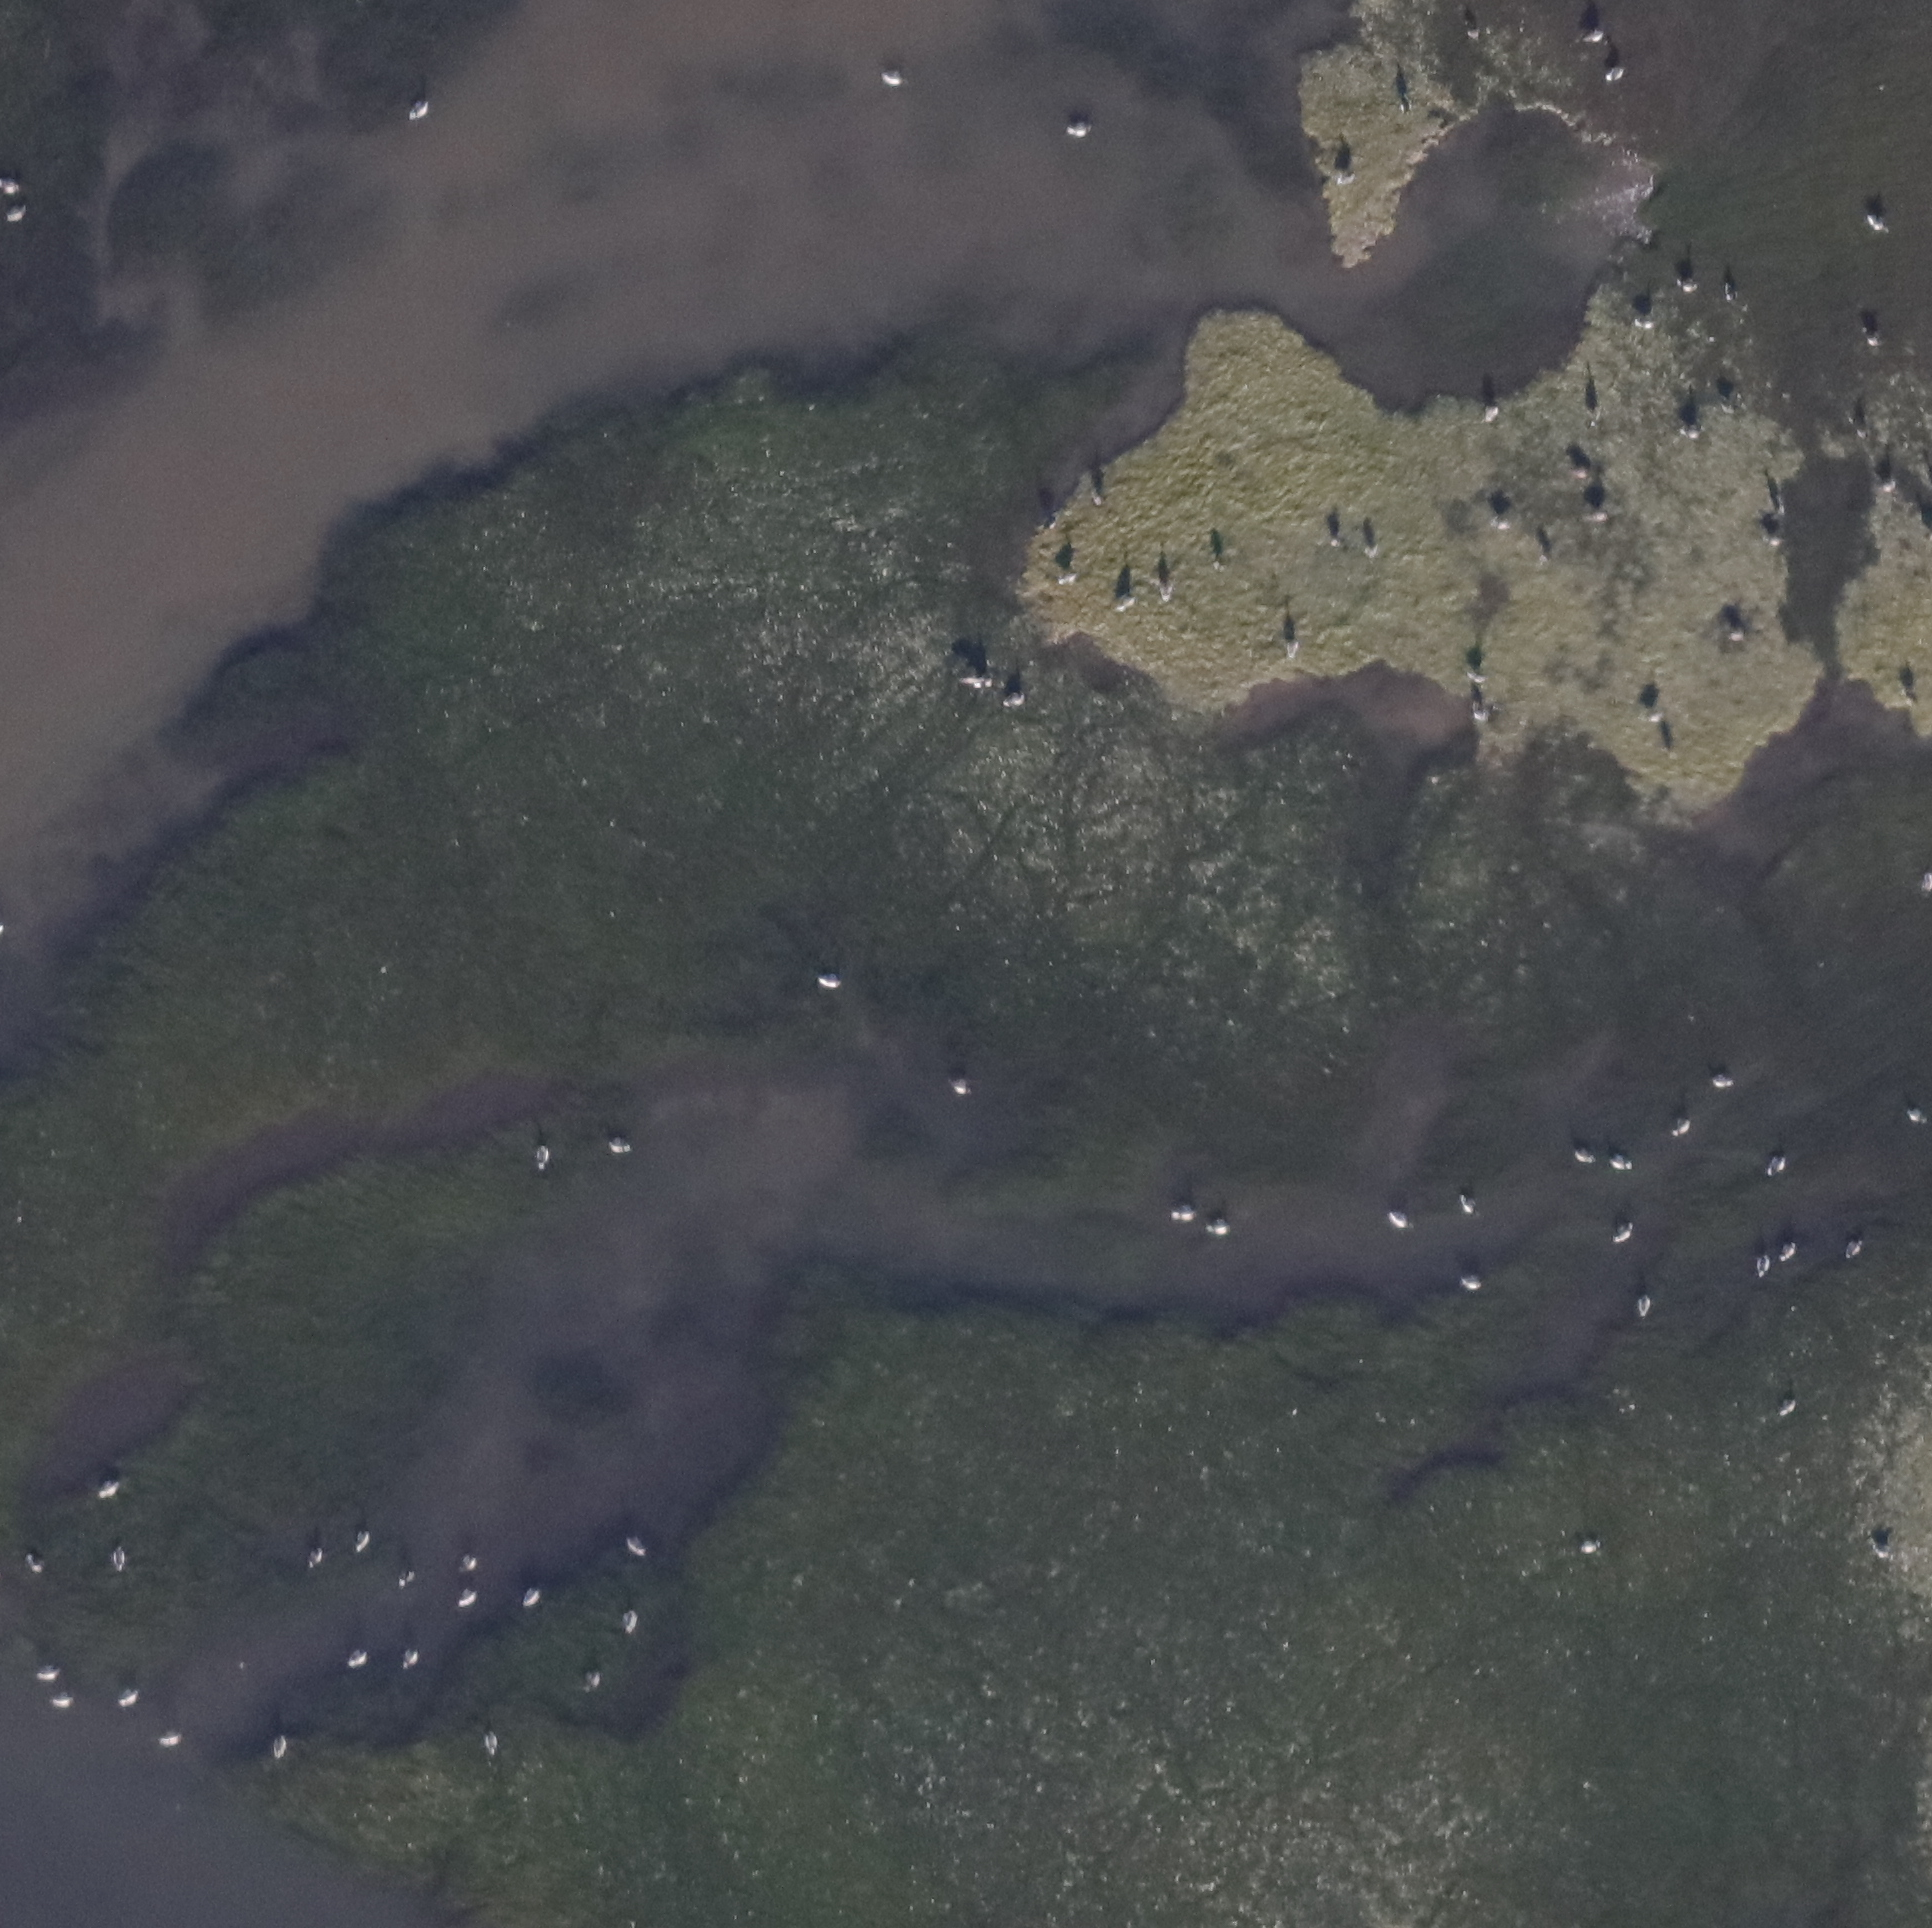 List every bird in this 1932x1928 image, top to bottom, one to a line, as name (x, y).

brant (1596, 37)
brant (1481, 40)
brant (1621, 76)
brant (888, 80)
brant (426, 110)
brant (1414, 110)
brant (1076, 128)
brant (1351, 172)
brant (6, 177)
brant (25, 217)
brant (1876, 220)
brant (1683, 284)
brant (1735, 292)
brant (1639, 325)
brant (1876, 341)
brant (1728, 401)
brant (1590, 409)
brant (1488, 412)
brant (1690, 432)
brant (1859, 432)
brant (1585, 470)
brant (1890, 486)
brant (1102, 506)
brant (1778, 509)
brant (1597, 516)
brant (1497, 525)
brant (1058, 527)
brant (1337, 542)
brant (1772, 548)
brant (1372, 555)
brant (1218, 559)
brant (1539, 560)
brant (1072, 579)
brant (1163, 595)
brant (1125, 602)
brant (1737, 627)
brant (1297, 650)
brant (1479, 675)
brant (978, 678)
brant (1900, 695)
brant (1020, 708)
brant (1658, 715)
brant (1482, 717)
brant (1919, 873)
brant (837, 976)
brant (970, 1077)
brant (1720, 1078)
brant (1919, 1109)
brant (1680, 1127)
brant (619, 1147)
brant (1580, 1153)
brant (538, 1156)
brant (1625, 1160)
brant (1777, 1164)
brant (1480, 1205)
brant (1191, 1214)
brant (1401, 1216)
brant (1219, 1226)
brant (1625, 1235)
brant (1792, 1244)
brant (1857, 1250)
brant (1755, 1265)
brant (1468, 1282)
brant (1644, 1299)
brant (1794, 1409)
brant (116, 1489)
brant (367, 1540)
brant (643, 1546)
brant (1596, 1553)
brant (1870, 1555)
brant (317, 1559)
brant (472, 1562)
brant (123, 1565)
brant (33, 1566)
brant (397, 1584)
brant (530, 1595)
brant (467, 1598)
brant (628, 1611)
brant (351, 1652)
brant (411, 1654)
brant (55, 1666)
brant (588, 1682)
brant (140, 1701)
brant (69, 1702)
brant (490, 1739)
brant (174, 1740)
brant (293, 1755)